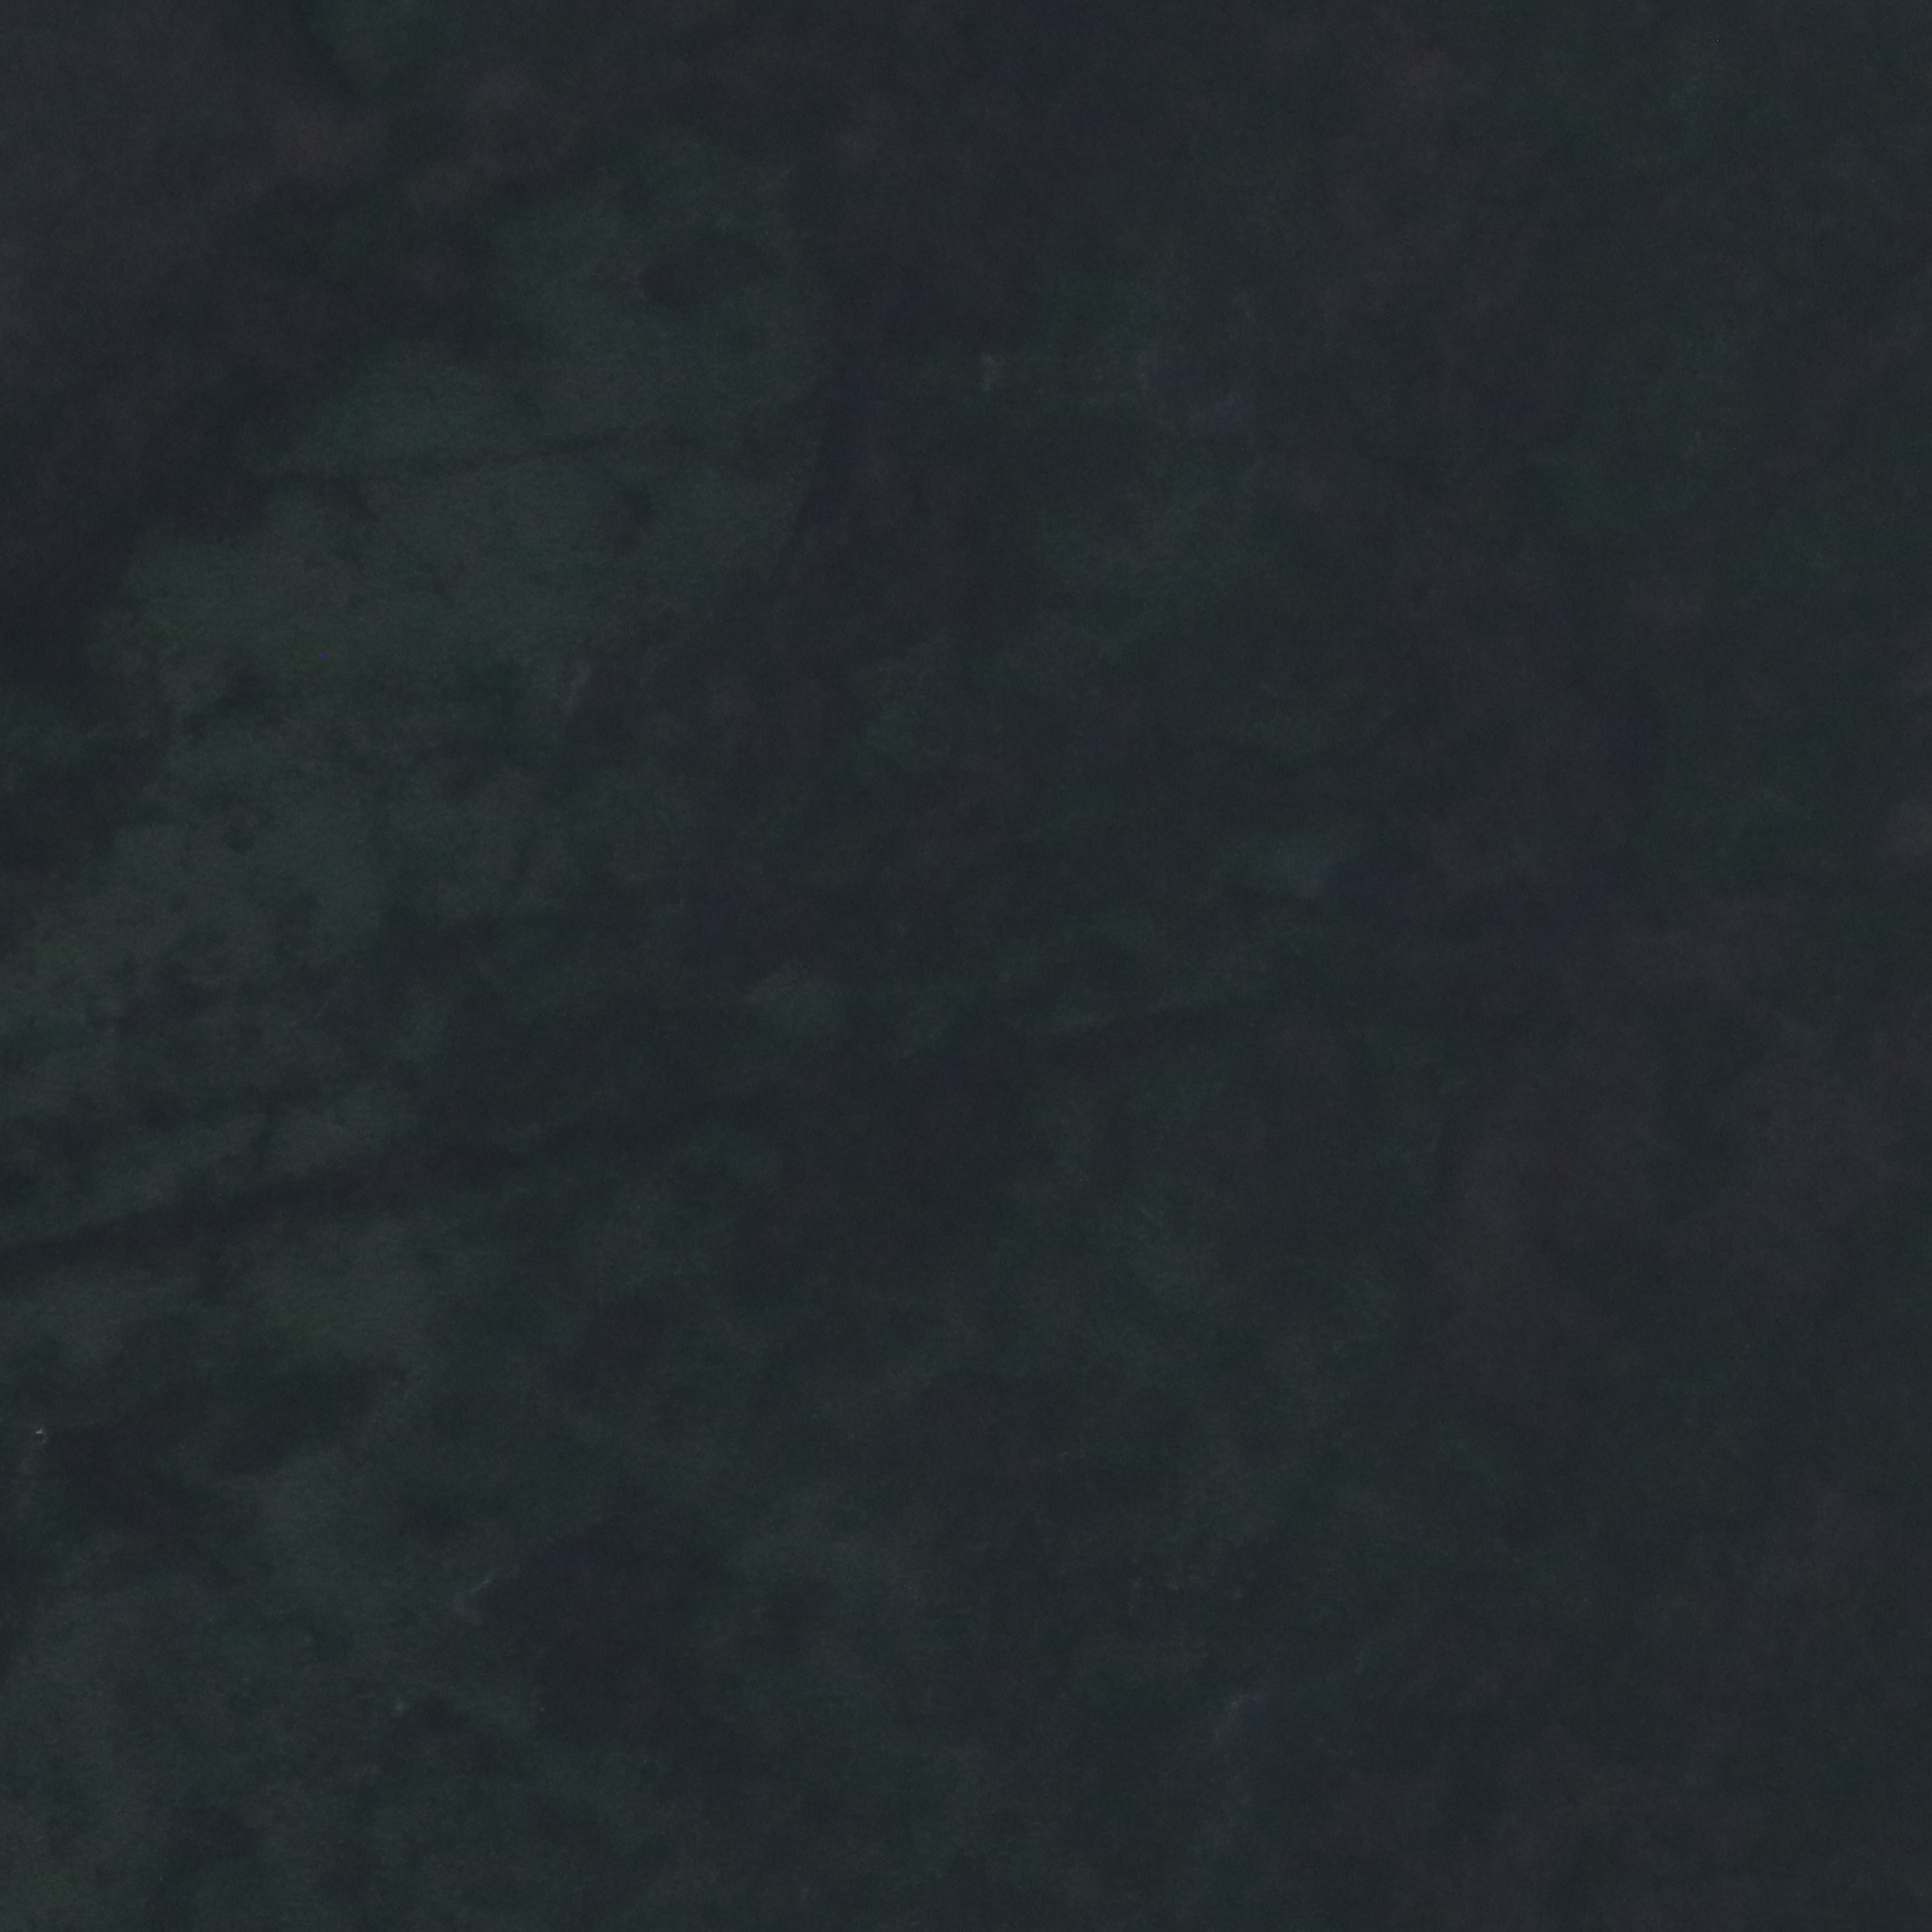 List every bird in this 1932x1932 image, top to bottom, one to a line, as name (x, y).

None